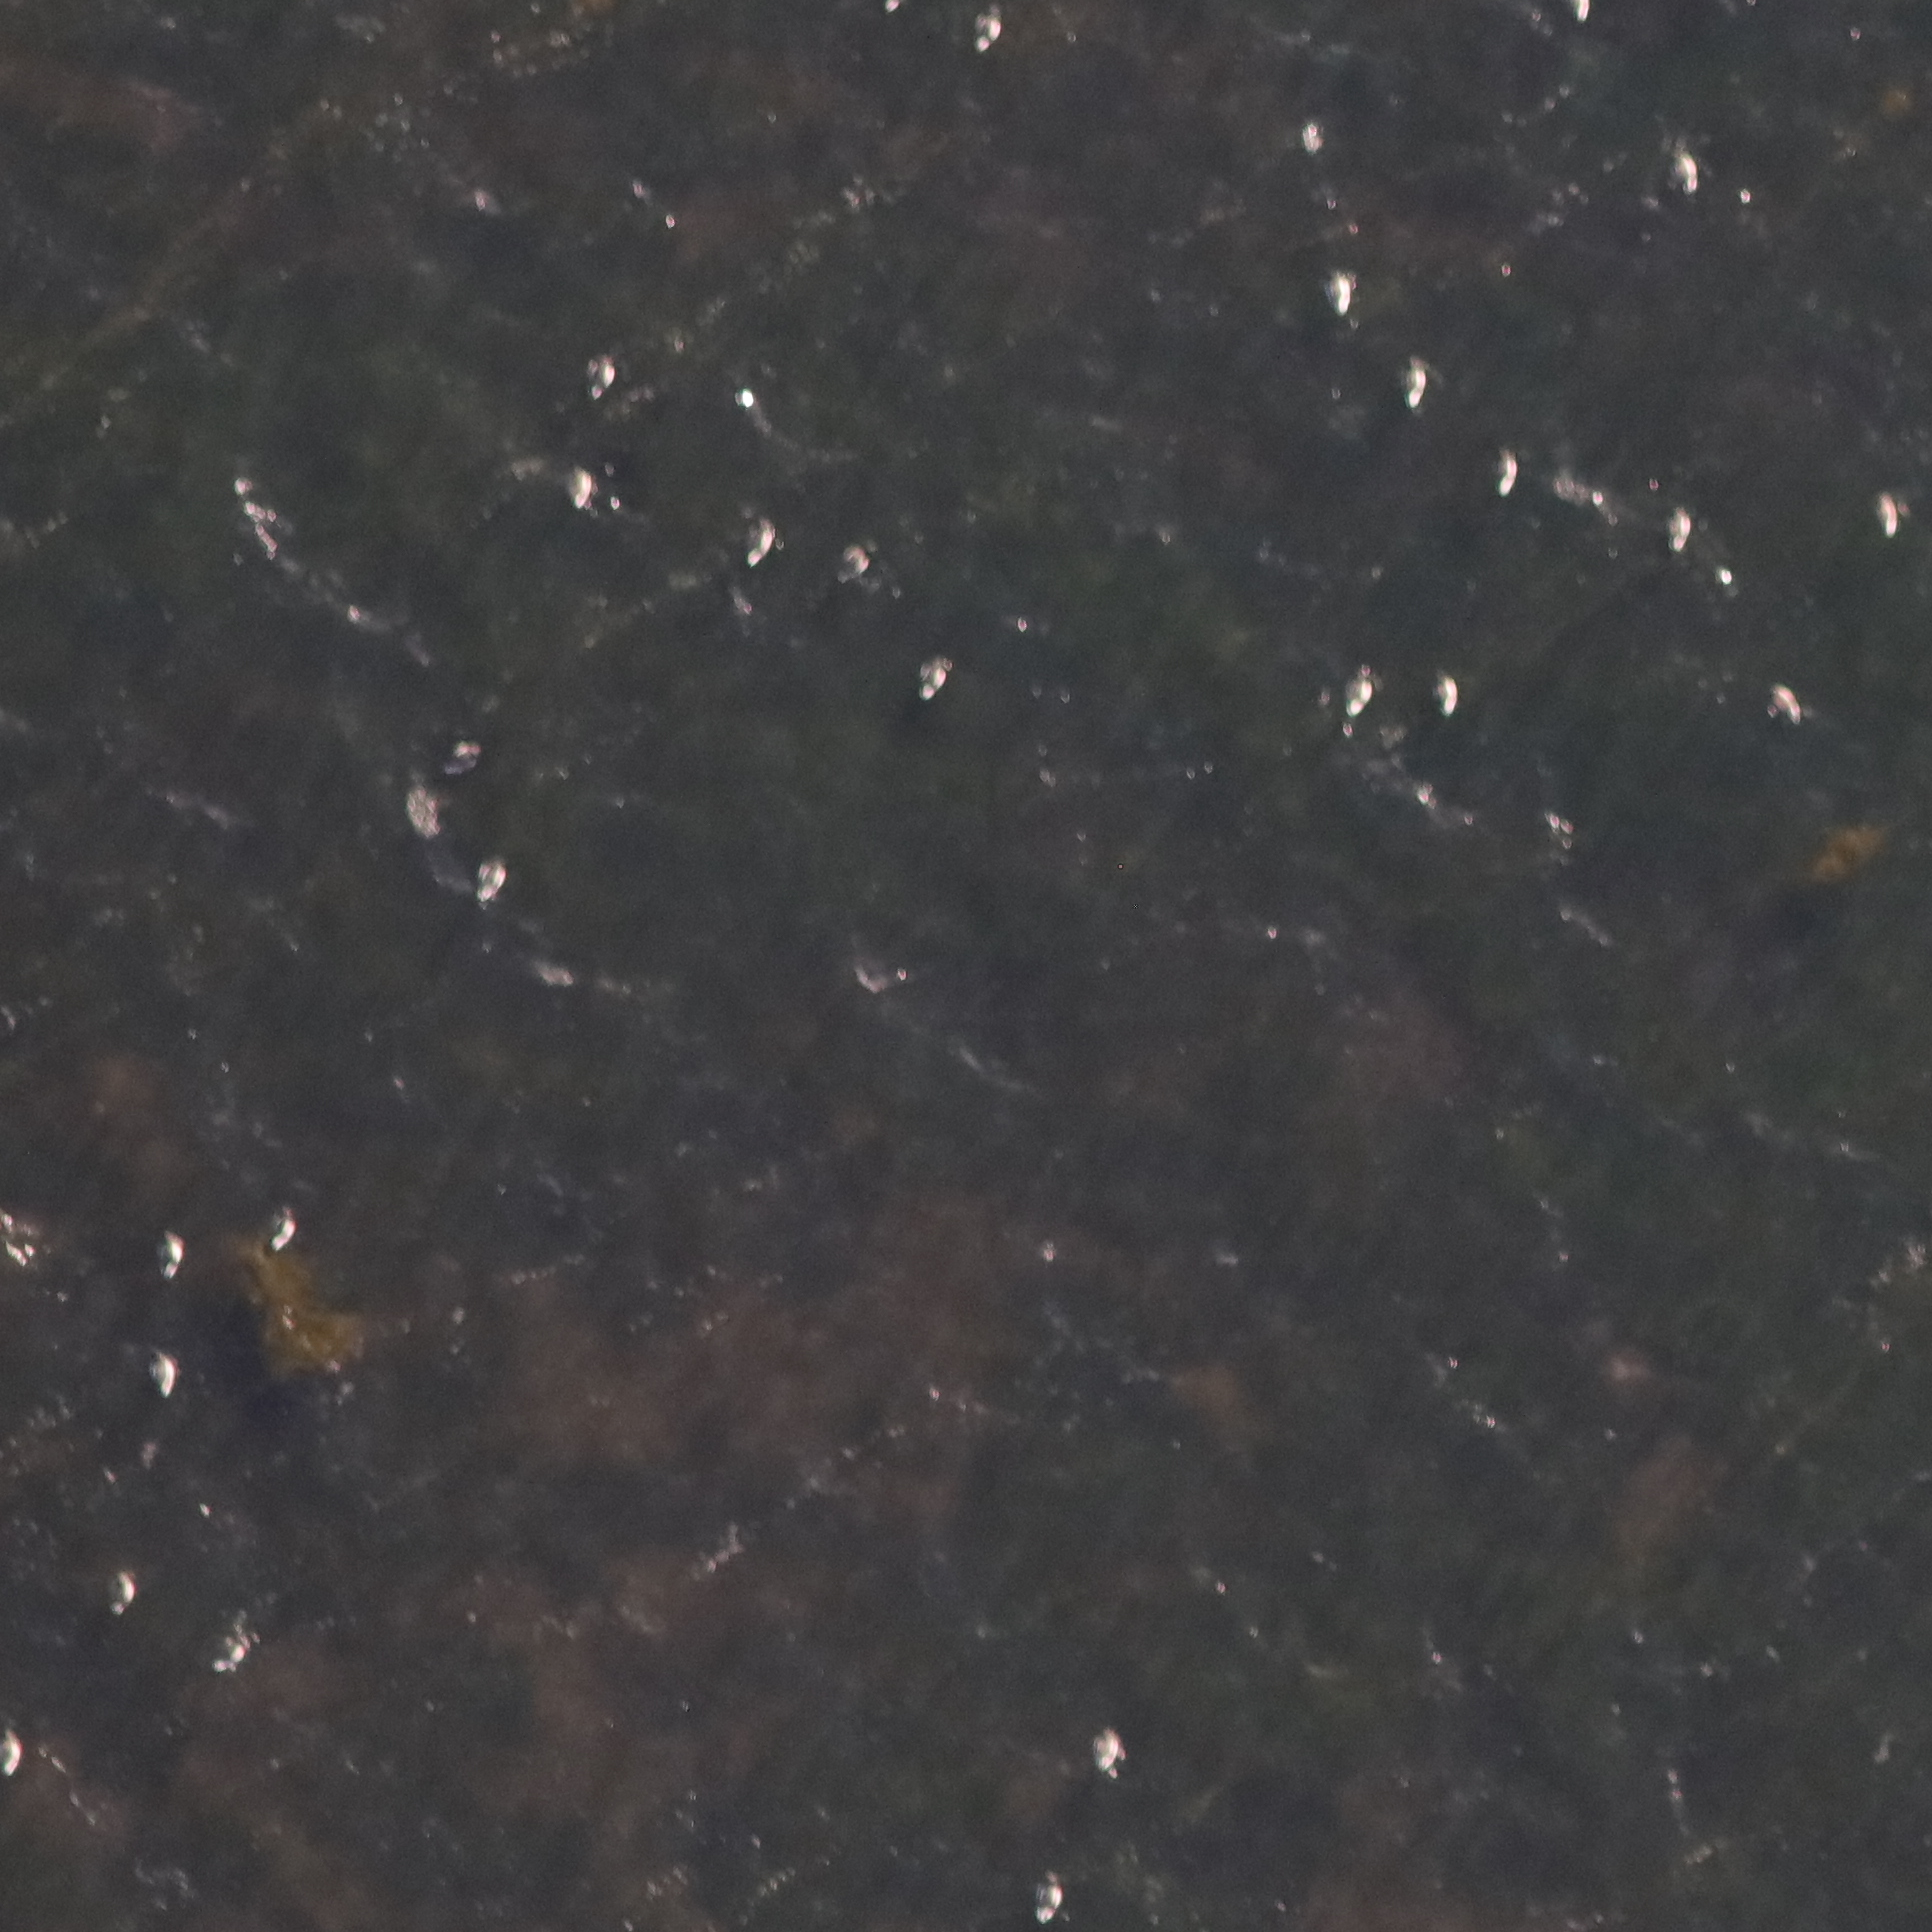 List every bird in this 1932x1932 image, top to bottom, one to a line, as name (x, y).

brant (989, 35)
brant (1688, 179)
brant (1338, 295)
brant (600, 372)
brant (1415, 383)
brant (1502, 469)
brant (575, 492)
brant (1890, 520)
brant (1681, 526)
brant (758, 539)
brant (854, 557)
brant (929, 677)
brant (1355, 693)
brant (1443, 696)
brant (1782, 700)
brant (468, 757)
brant (420, 813)
brant (490, 881)
brant (283, 1233)
brant (168, 1258)
brant (164, 1377)
brant (117, 1597)
brant (232, 1652)
brant (1108, 1750)
brant (8, 1753)
brant (1048, 1898)